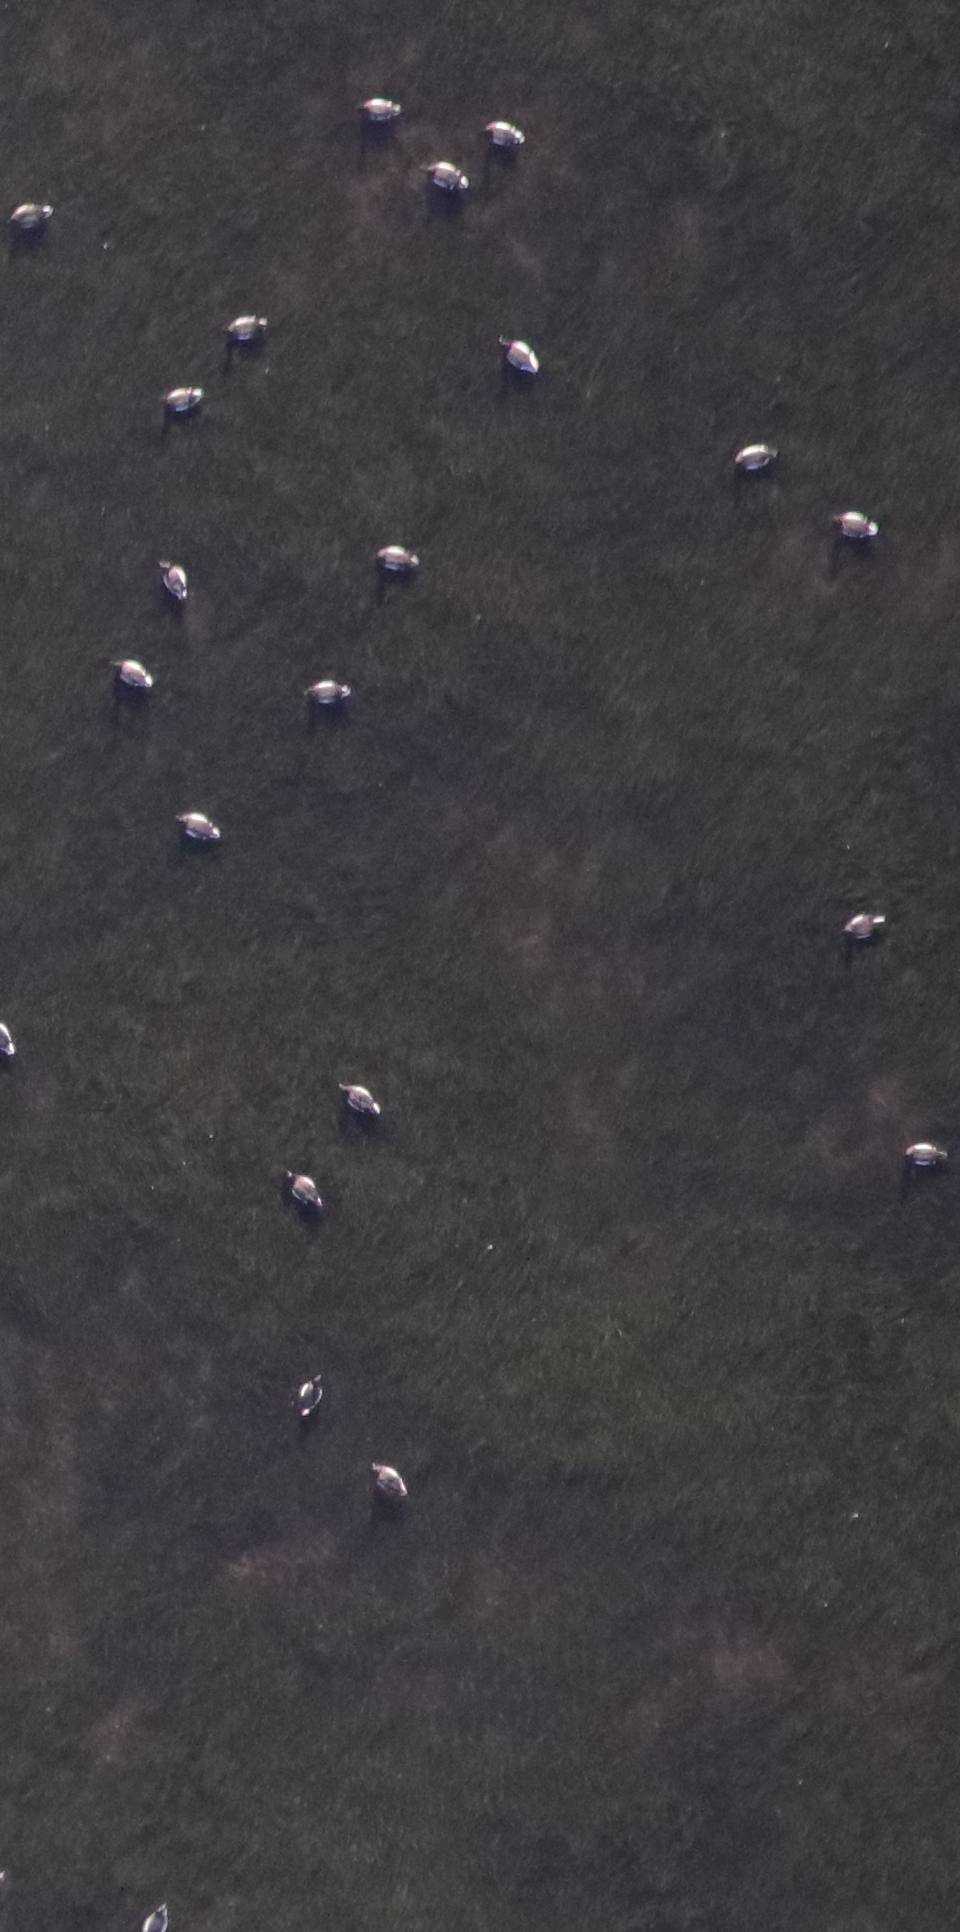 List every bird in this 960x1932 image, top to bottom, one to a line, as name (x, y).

brant (379, 111)
brant (503, 134)
brant (446, 176)
brant (30, 216)
brant (246, 330)
brant (519, 356)
brant (181, 400)
brant (755, 458)
brant (856, 527)
brant (395, 560)
brant (174, 582)
brant (134, 675)
brant (327, 693)
brant (199, 828)
brant (864, 927)
brant (0, 1038)
brant (360, 1099)
brant (925, 1156)
brant (304, 1188)
brant (312, 1395)
brant (389, 1480)
brant (156, 1925)